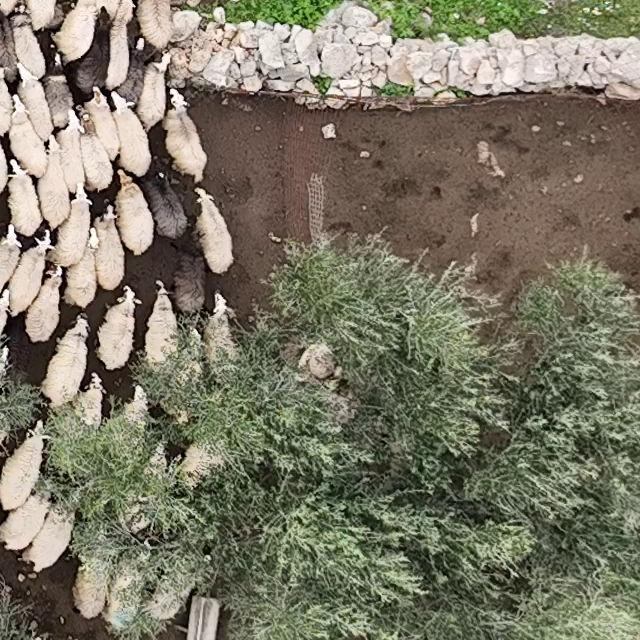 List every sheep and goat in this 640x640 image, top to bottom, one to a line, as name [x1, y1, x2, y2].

sheep [0, 0, 18, 16]
sheep [0, 0, 18, 82]
sheep [11, 0, 46, 78]
sheep [23, 0, 57, 31]
sheep [51, 0, 99, 64]
sheep [85, 0, 118, 21]
sheep [102, 0, 133, 90]
sheep [136, 0, 173, 49]
sheep [65, 6, 112, 103]
sheep [119, 35, 145, 103]
sheep [40, 49, 74, 129]
sheep [135, 53, 172, 131]
sheep [15, 62, 54, 141]
sheep [0, 70, 11, 139]
sheep [80, 83, 123, 162]
sheep [164, 87, 208, 183]
sheep [108, 91, 151, 177]
sheep [6, 95, 49, 176]
sheep [0, 107, 7, 197]
sheep [75, 108, 112, 190]
sheep [56, 109, 87, 191]
sheep [39, 134, 69, 224]
sheep [4, 158, 43, 237]
sheep [147, 158, 188, 239]
sheep [116, 168, 154, 256]
sheep [45, 181, 92, 268]
sheep [193, 187, 235, 275]
sheep [94, 205, 124, 287]
sheep [0, 224, 22, 299]
sheep [64, 228, 101, 305]
sheep [171, 228, 203, 316]
sheep [7, 231, 52, 316]
sheep [23, 265, 63, 341]
sheep [142, 278, 177, 373]
sheep [94, 286, 142, 369]
sheep [0, 289, 10, 366]
sheep [210, 290, 241, 386]
sheep [37, 311, 90, 408]
sheep [159, 323, 205, 421]
sheep [0, 345, 9, 429]
sheep [62, 371, 102, 441]
sheep [102, 384, 150, 475]
sheep [0, 415, 11, 488]
sheep [0, 421, 44, 510]
sheep [169, 435, 229, 489]
sheep [119, 443, 167, 521]
sheep [0, 488, 51, 550]
sheep [20, 498, 79, 575]
sheep [71, 526, 113, 619]
sheep [102, 536, 149, 629]
sheep [146, 551, 192, 623]